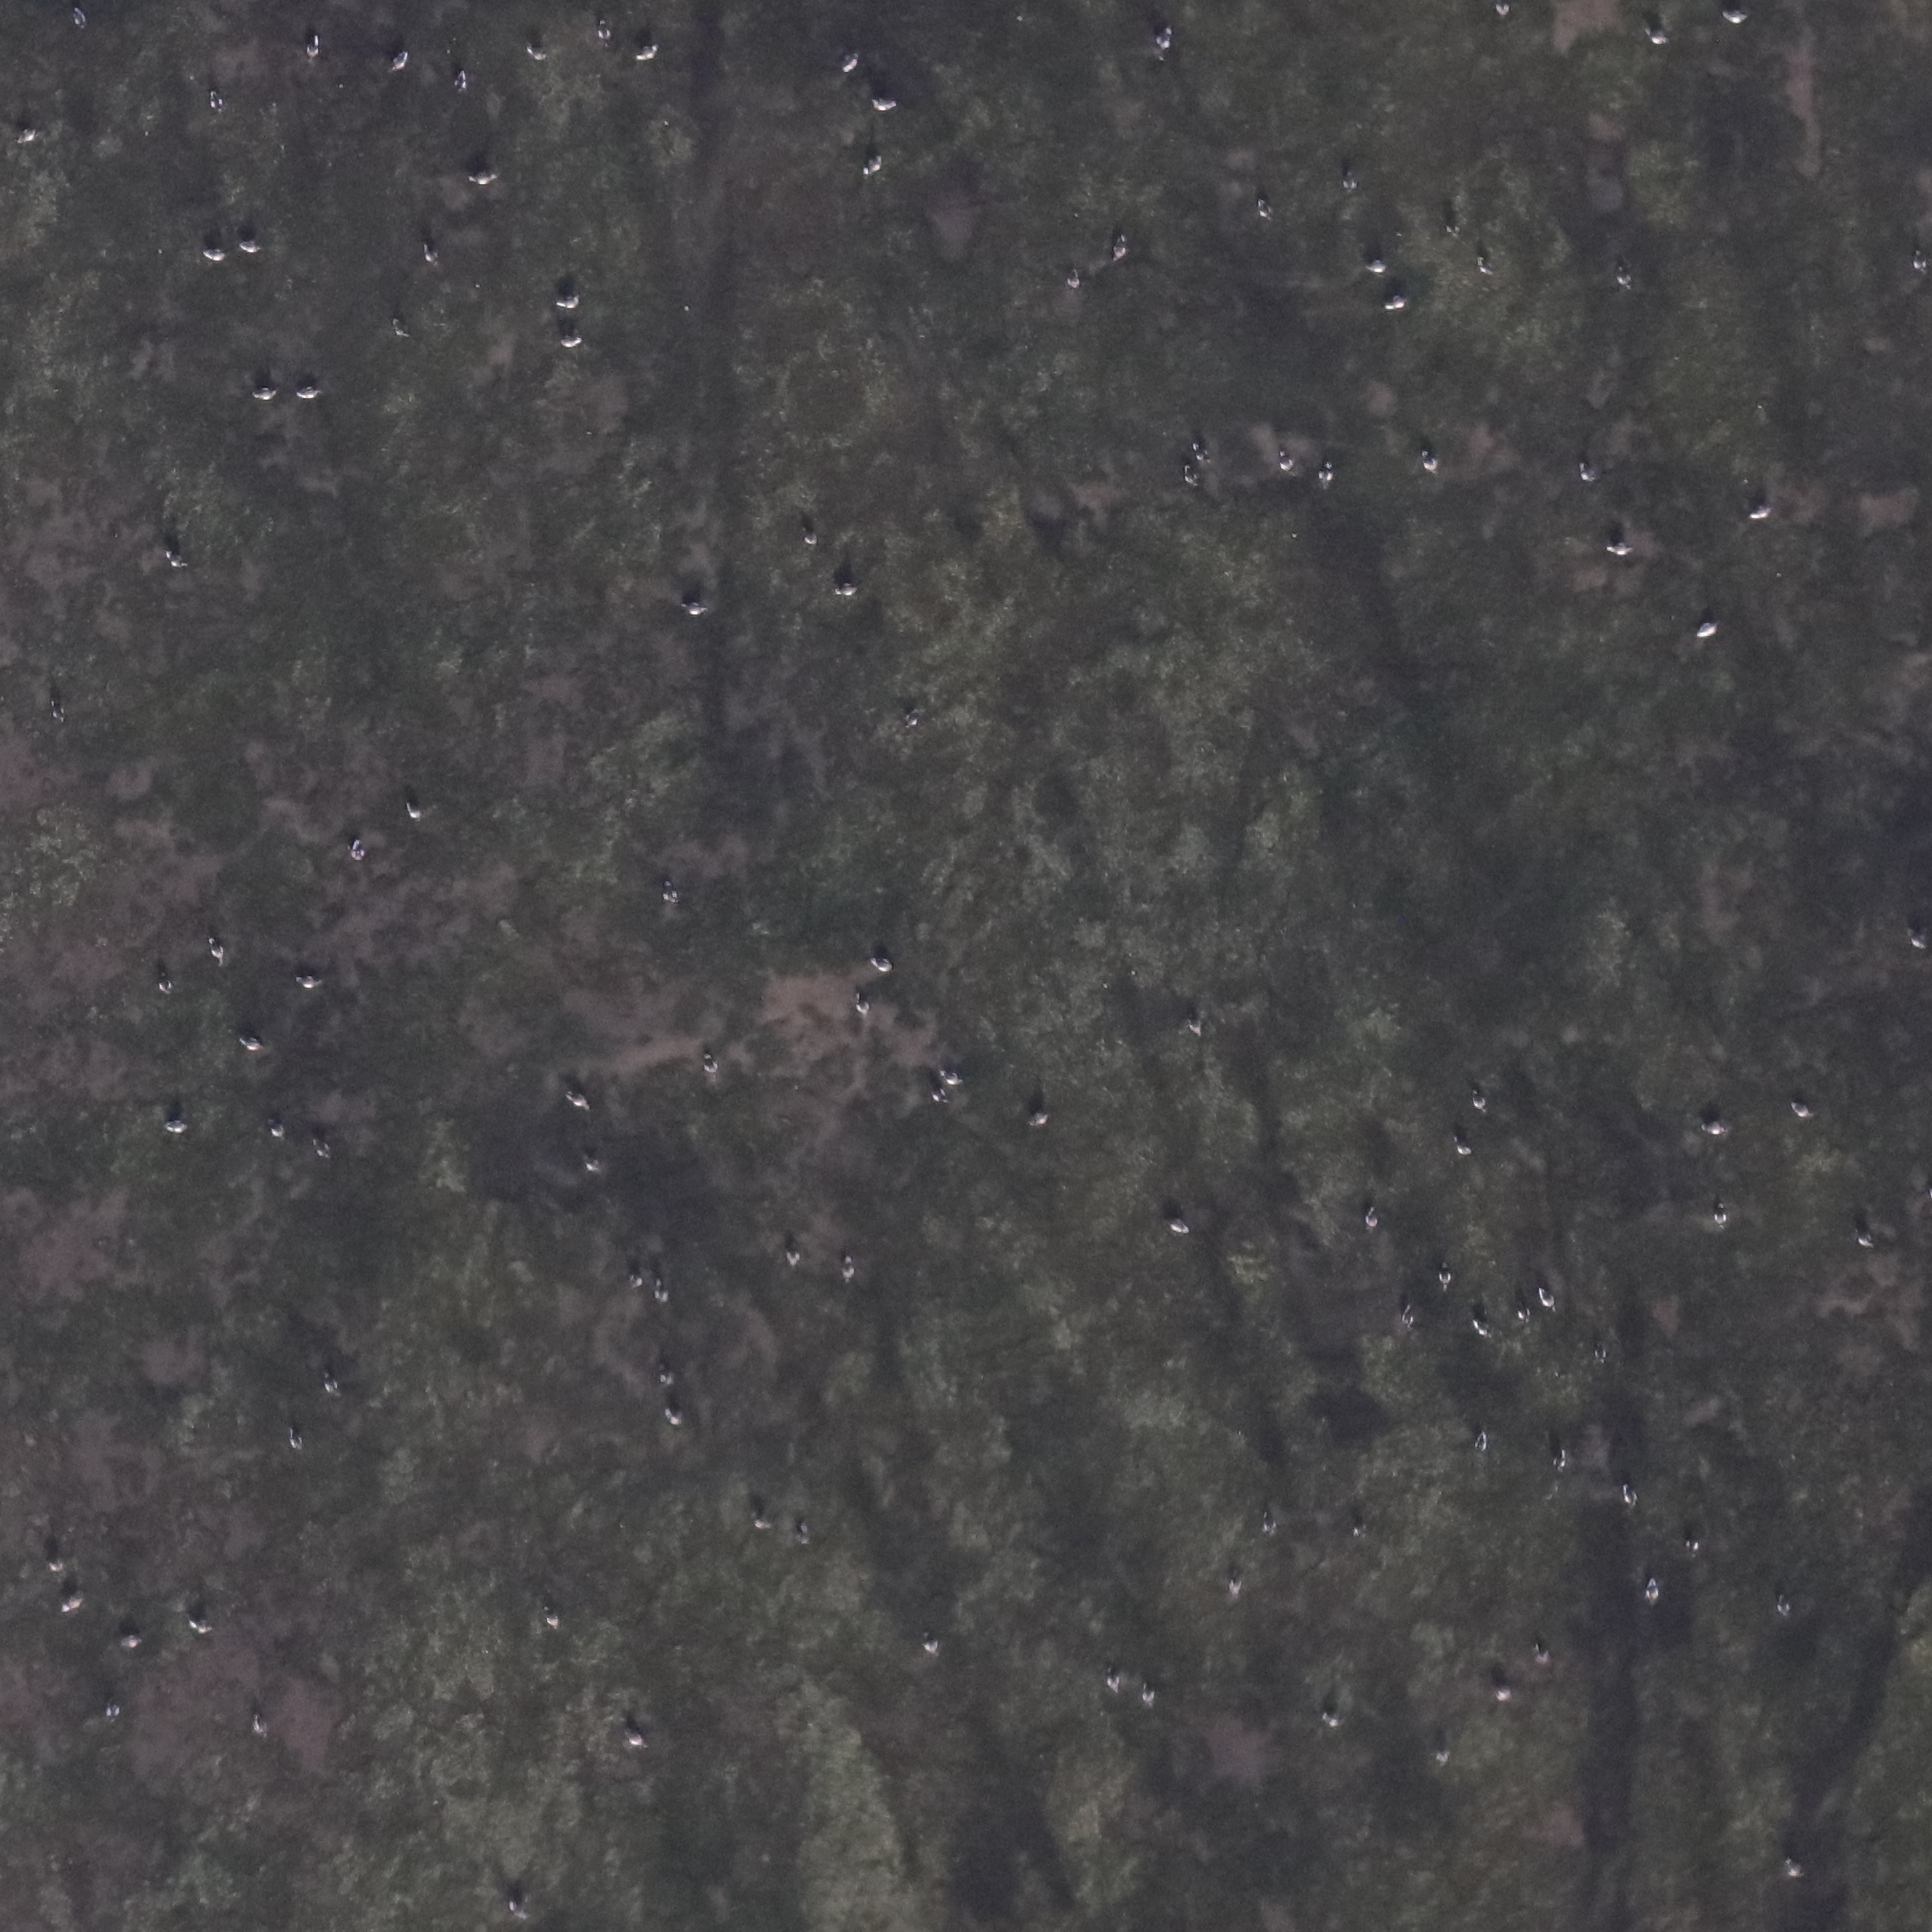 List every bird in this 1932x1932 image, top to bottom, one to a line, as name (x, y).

brant (1505, 4)
brant (1732, 17)
brant (72, 21)
brant (610, 32)
brant (1162, 40)
brant (303, 44)
brant (1661, 45)
brant (647, 49)
brant (540, 50)
brant (857, 67)
brant (406, 68)
brant (467, 84)
brant (885, 105)
brant (219, 106)
brant (26, 137)
brant (877, 167)
brant (483, 176)
brant (1344, 184)
brant (1274, 211)
brant (1458, 223)
brant (251, 247)
brant (1122, 252)
brant (218, 253)
brant (427, 253)
brant (1485, 265)
brant (1378, 271)
brant (1921, 271)
brant (1634, 285)
brant (1071, 288)
brant (1394, 301)
brant (570, 302)
brant (406, 330)
brant (571, 348)
brant (311, 386)
brant (256, 390)
brant (1206, 450)
brant (1426, 452)
brant (1285, 464)
brant (1186, 479)
brant (1581, 479)
brant (1329, 482)
brant (1766, 508)
brant (823, 538)
brant (1628, 555)
brant (185, 561)
brant (848, 588)
brant (704, 609)
brant (1705, 617)
brant (53, 716)
brant (923, 720)
brant (418, 806)
brant (350, 855)
brant (676, 888)
brant (1922, 942)
brant (223, 945)
brant (882, 969)
brant (311, 975)
brant (168, 981)
brant (870, 1010)
brant (1194, 1011)
brant (261, 1045)
brant (721, 1056)
brant (956, 1073)
brant (1478, 1100)
brant (576, 1102)
brant (941, 1102)
brant (1817, 1106)
brant (182, 1116)
brant (1039, 1126)
brant (279, 1127)
brant (1728, 1131)
brant (1468, 1134)
brant (326, 1156)
brant (588, 1161)
brant (1376, 1212)
brant (1731, 1215)
brant (1180, 1223)
brant (1865, 1237)
brant (792, 1257)
brant (853, 1264)
brant (636, 1280)
brant (1445, 1280)
brant (666, 1291)
brant (1560, 1294)
brant (1534, 1308)
brant (1417, 1325)
brant (1485, 1326)
brant (1604, 1348)
brant (668, 1375)
brant (324, 1386)
brant (678, 1416)
brant (302, 1435)
brant (1478, 1443)
brant (1560, 1463)
brant (1623, 1498)
brant (766, 1514)
brant (1264, 1523)
brant (1362, 1530)
brant (815, 1531)
brant (1690, 1548)
brant (50, 1558)
brant (1235, 1586)
brant (1655, 1587)
brant (82, 1604)
brant (1781, 1614)
brant (558, 1616)
brant (202, 1622)
brant (928, 1634)
brant (139, 1639)
brant (1537, 1650)
brant (1112, 1679)
brant (1161, 1693)
brant (1508, 1701)
brant (113, 1704)
brant (1333, 1719)
brant (268, 1720)
brant (643, 1737)
brant (1441, 1753)
brant (1789, 1867)
brant (525, 1908)